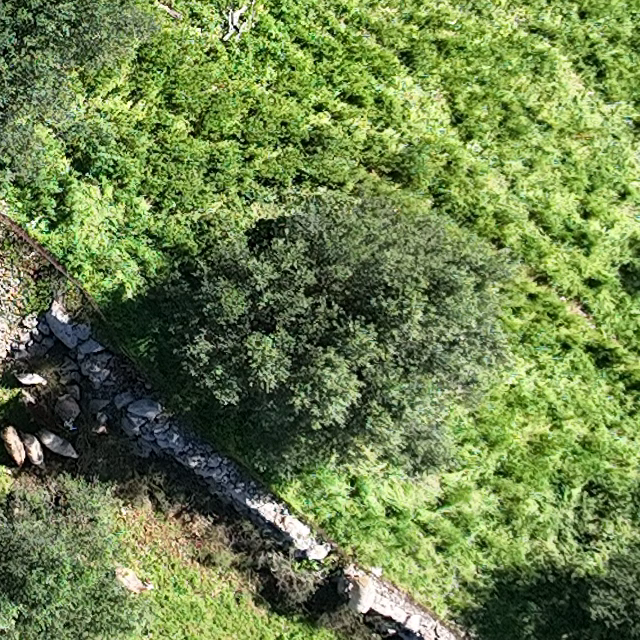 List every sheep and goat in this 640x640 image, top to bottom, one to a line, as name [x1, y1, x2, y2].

sheep [3, 424, 26, 466]
sheep [38, 427, 80, 458]
sheep [21, 431, 45, 470]
sheep [115, 566, 155, 594]